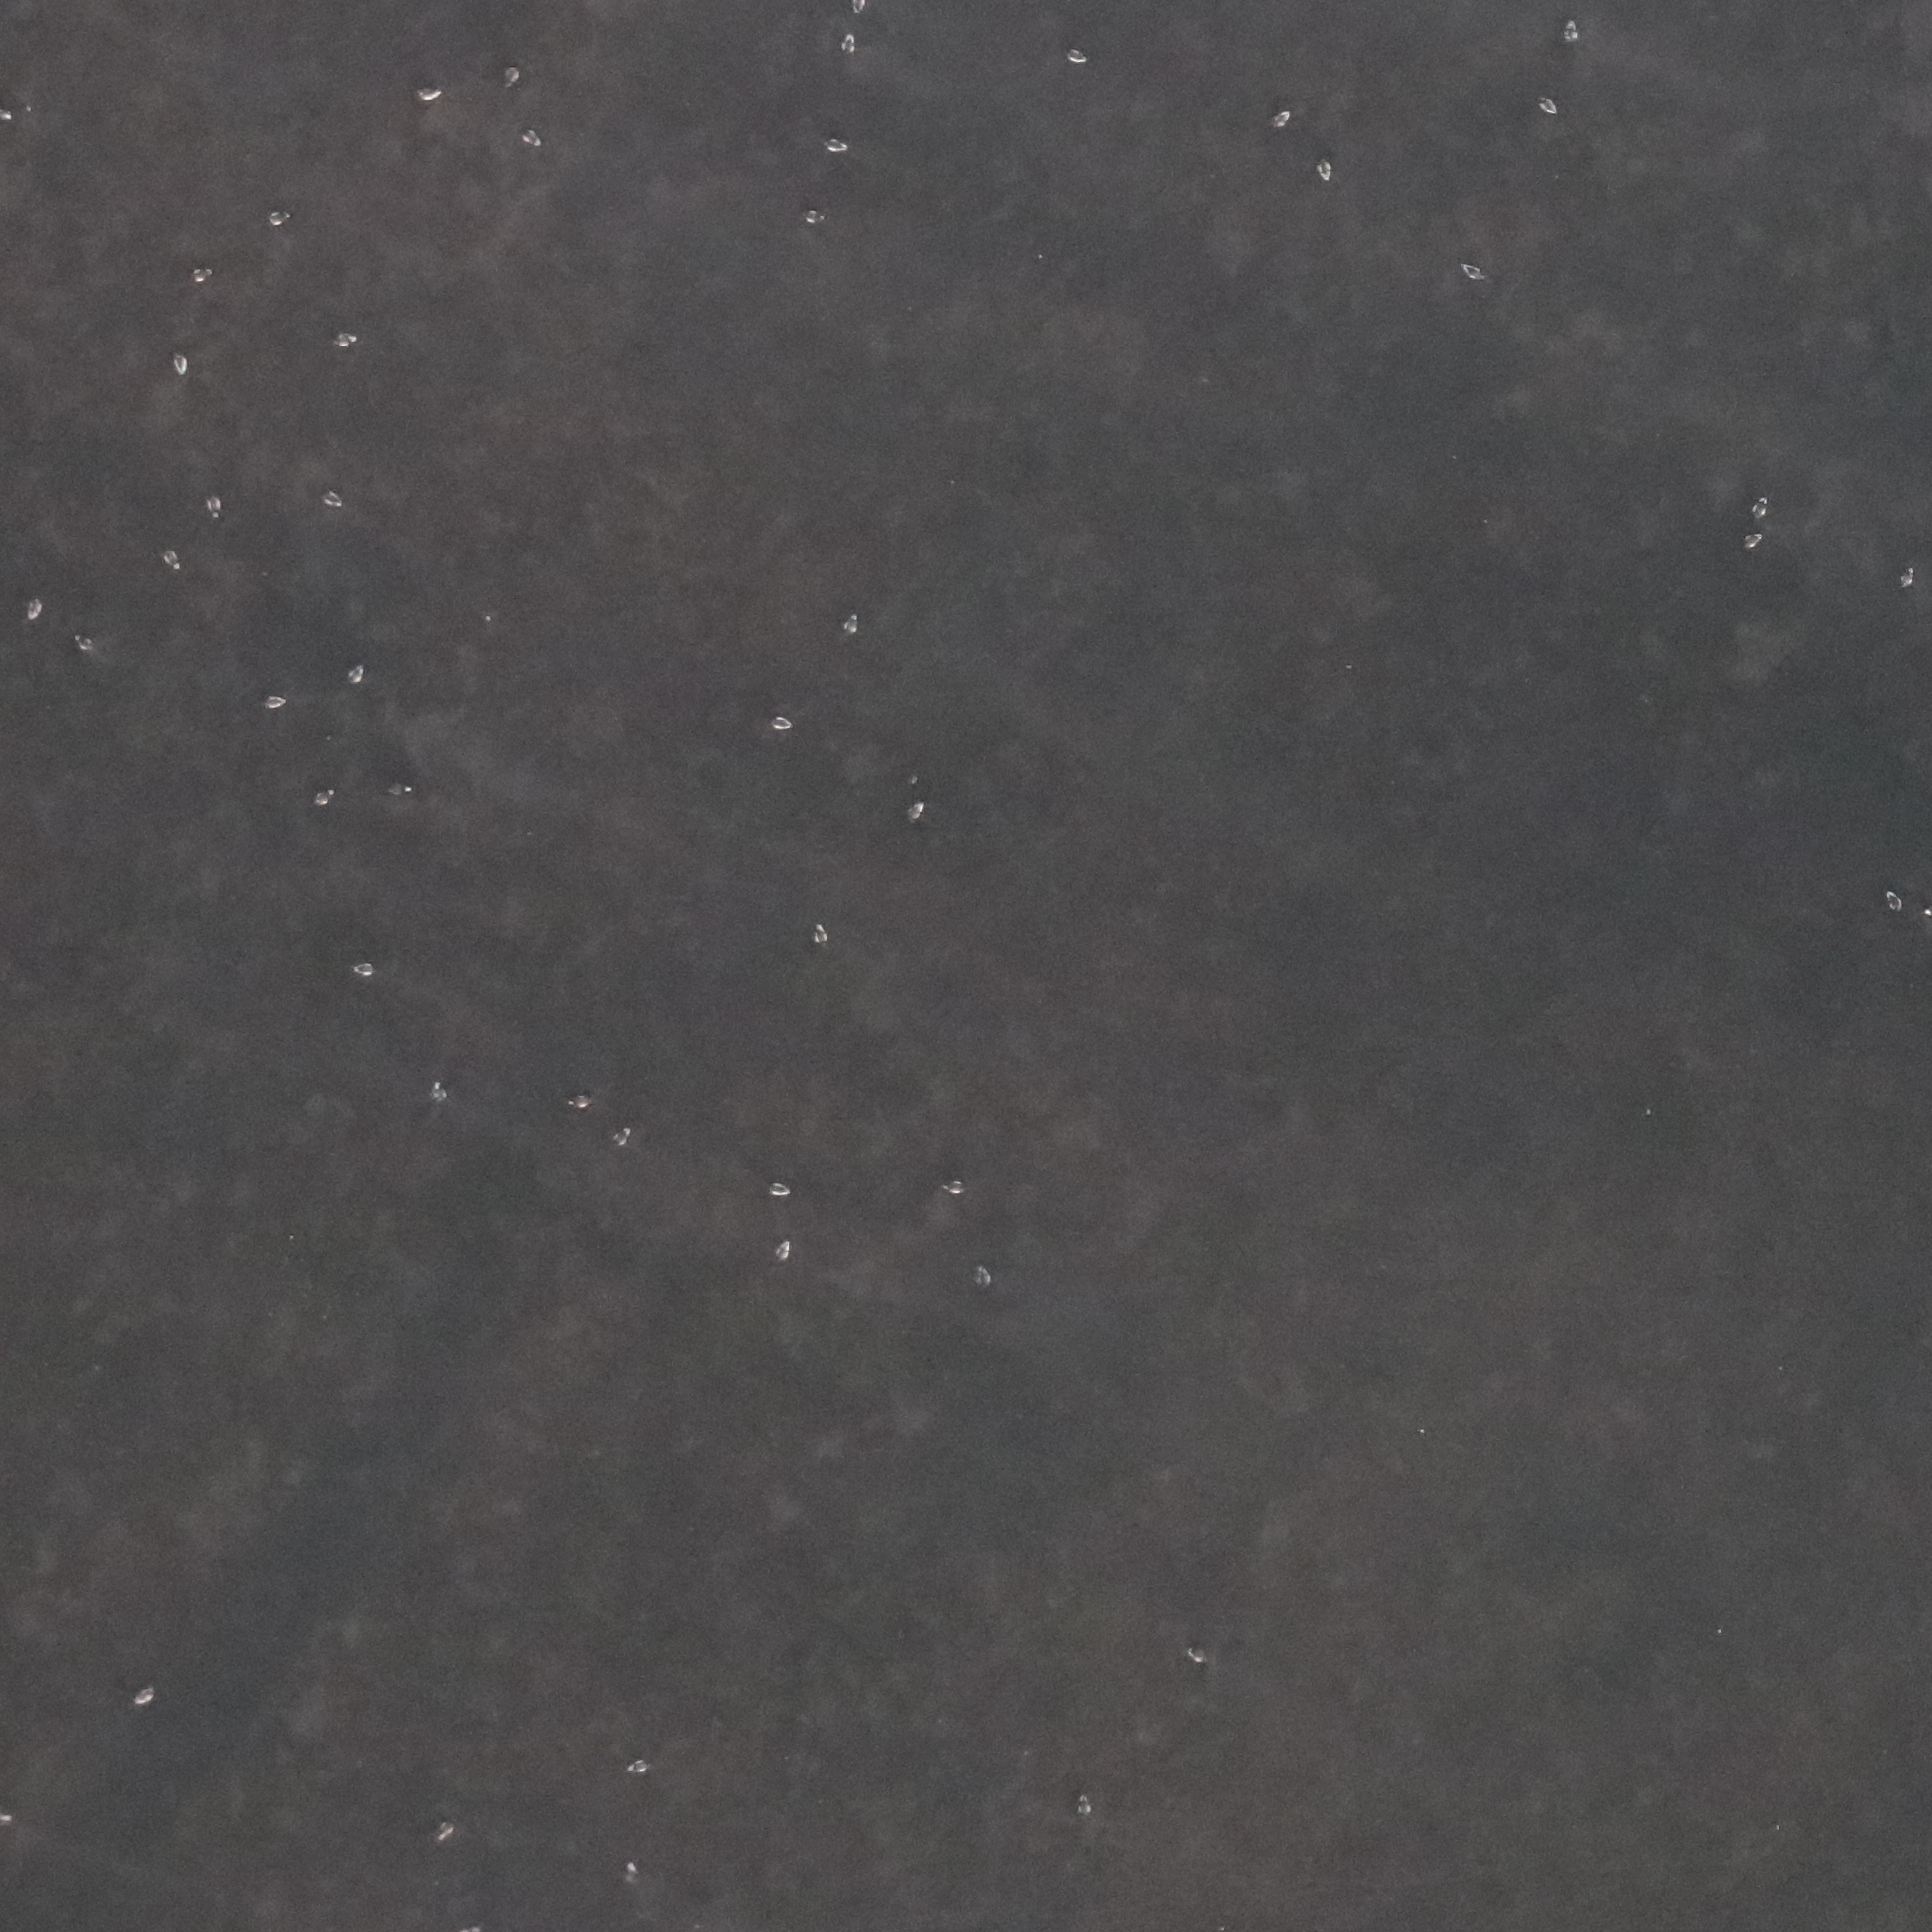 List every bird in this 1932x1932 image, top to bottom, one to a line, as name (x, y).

brant (858, 3)
brant (1570, 33)
brant (847, 45)
brant (1076, 55)
brant (512, 75)
brant (431, 95)
brant (1547, 107)
brant (1276, 120)
brant (531, 137)
brant (836, 144)
brant (1324, 169)
brant (813, 216)
brant (278, 219)
brant (1473, 271)
brant (202, 275)
brant (344, 339)
brant (181, 362)
brant (332, 498)
brant (215, 505)
brant (1760, 508)
brant (1751, 540)
brant (172, 558)
brant (1907, 578)
brant (31, 607)
brant (850, 624)
brant (84, 642)
brant (355, 675)
brant (274, 700)
brant (781, 724)
brant (396, 786)
brant (323, 798)
brant (913, 811)
brant (1894, 902)
brant (820, 936)
brant (365, 969)
brant (436, 1090)
brant (581, 1101)
brant (621, 1137)
brant (955, 1187)
brant (778, 1189)
brant (783, 1251)
brant (982, 1275)
brant (1196, 1654)
brant (144, 1694)
brant (639, 1766)
brant (1084, 1808)
brant (446, 1829)
brant (631, 1872)